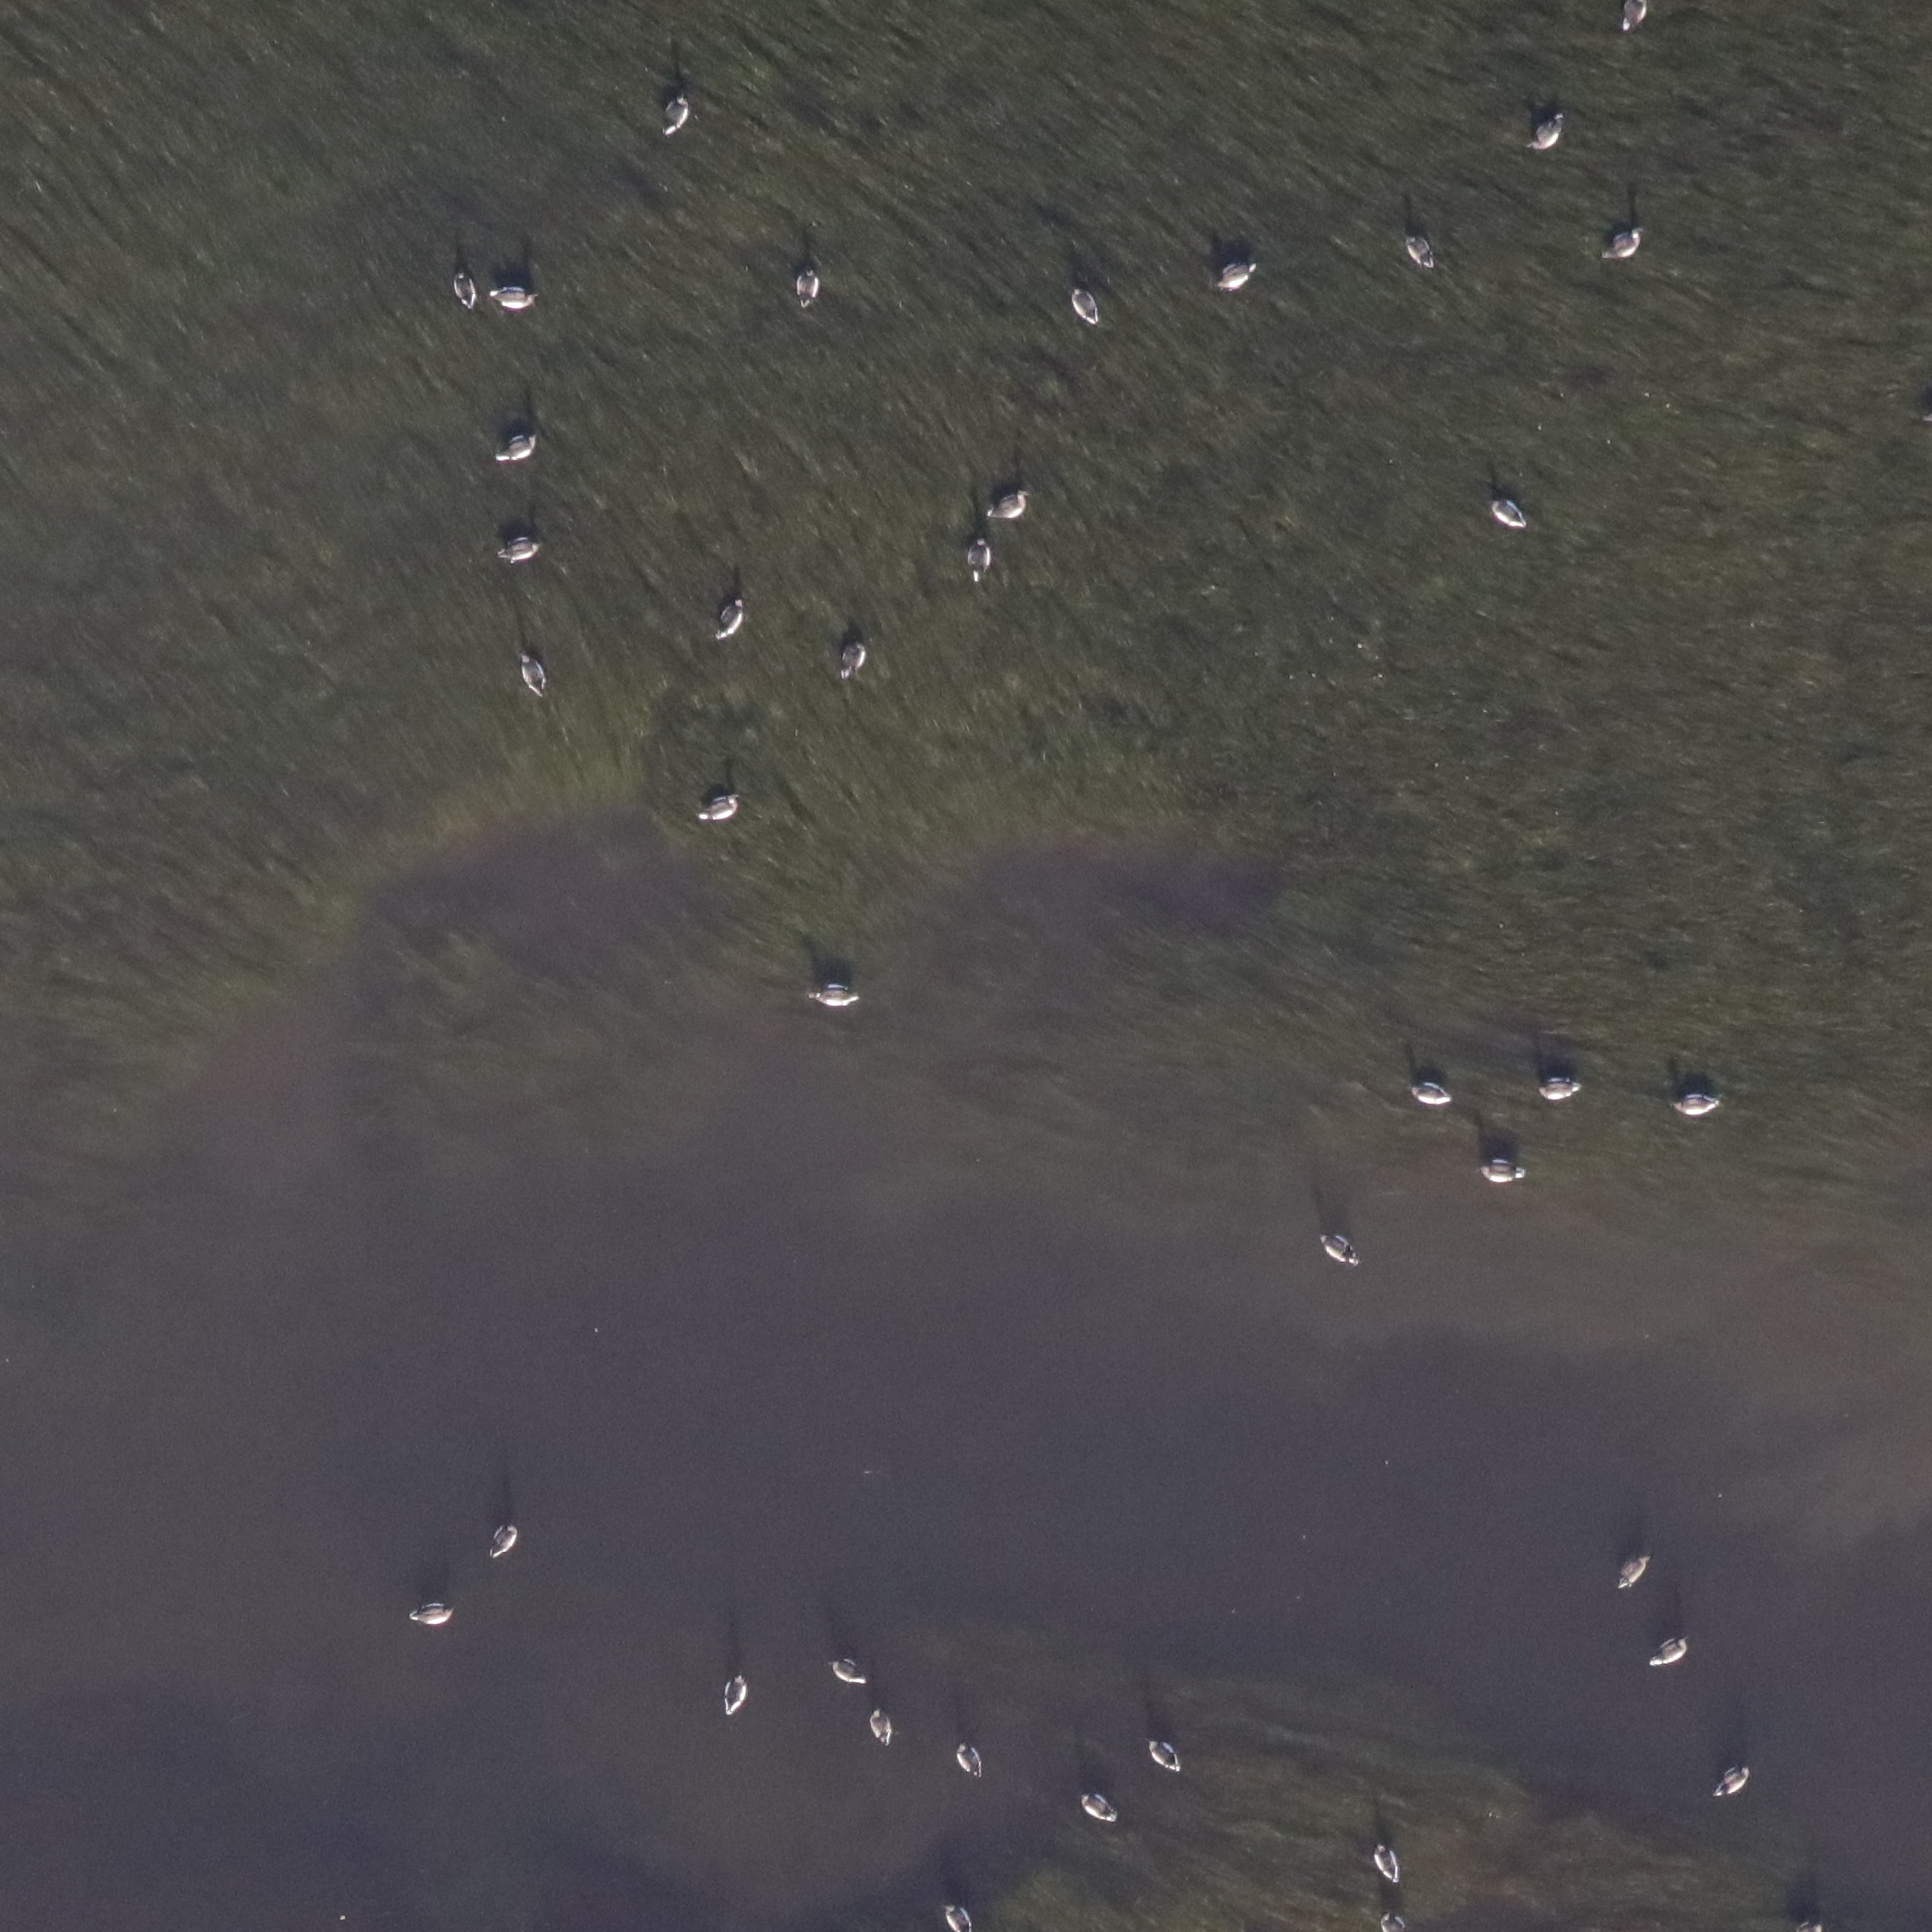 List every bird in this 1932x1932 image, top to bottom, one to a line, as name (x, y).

brant (1635, 13)
brant (675, 115)
brant (1545, 133)
brant (1620, 244)
brant (1420, 250)
brant (1233, 274)
brant (806, 286)
brant (466, 288)
brant (513, 295)
brant (1084, 304)
brant (517, 446)
brant (1007, 505)
brant (1507, 511)
brant (522, 549)
brant (979, 558)
brant (731, 619)
brant (852, 659)
brant (533, 673)
brant (718, 807)
brant (833, 995)
brant (1558, 1087)
brant (1428, 1091)
brant (1694, 1102)
brant (1501, 1169)
brant (1339, 1248)
brant (502, 1538)
brant (1633, 1570)
brant (431, 1614)
brant (1671, 1650)
brant (843, 1672)
brant (734, 1694)
brant (881, 1725)
brant (1163, 1754)
brant (970, 1761)
brant (1732, 1780)
brant (1099, 1805)
brant (1386, 1862)
brant (958, 1921)
brant (1395, 1931)